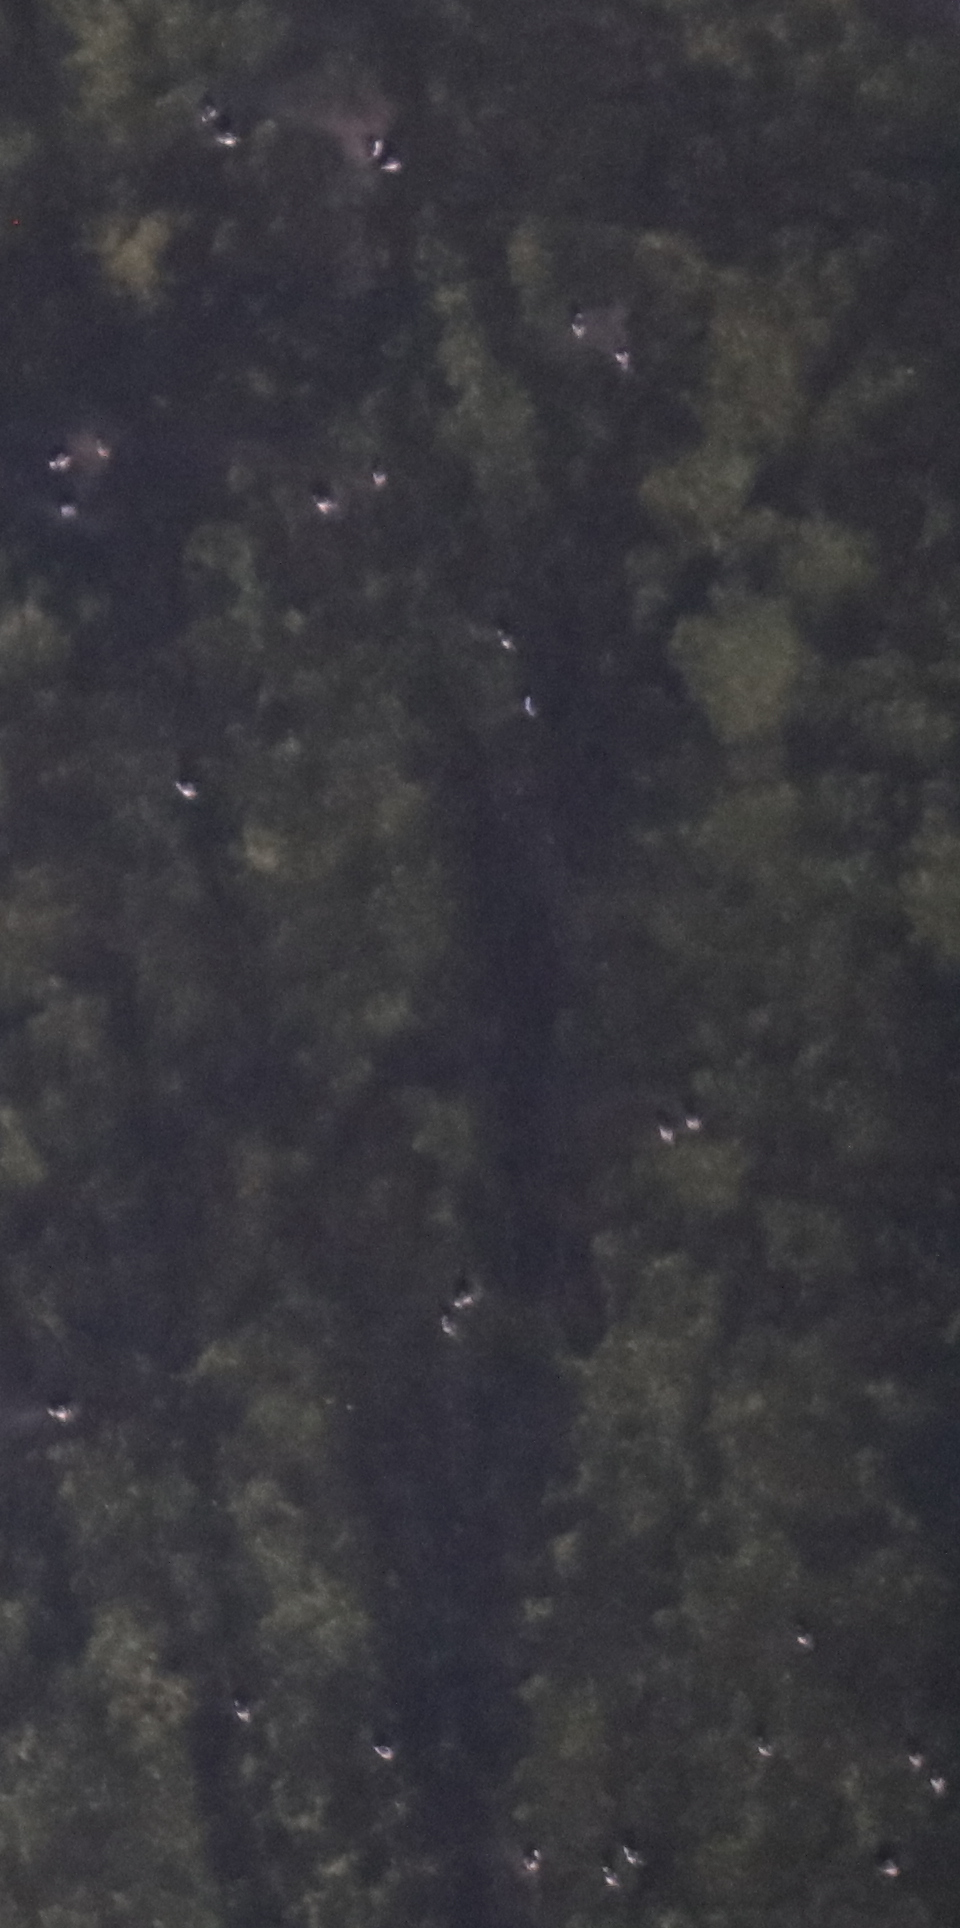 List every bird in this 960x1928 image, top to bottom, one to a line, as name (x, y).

brant (209, 110)
brant (226, 137)
brant (377, 145)
brant (395, 170)
brant (582, 336)
brant (627, 363)
brant (108, 444)
brant (60, 461)
brant (385, 466)
brant (327, 505)
brant (69, 514)
brant (500, 634)
brant (530, 696)
brant (187, 780)
brant (703, 1120)
brant (669, 1128)
brant (467, 1304)
brant (454, 1332)
brant (68, 1411)
brant (809, 1638)
brant (245, 1712)
brant (382, 1753)
brant (913, 1755)
brant (766, 1759)
brant (937, 1784)
brant (631, 1852)
brant (888, 1857)
brant (529, 1859)
brant (612, 1884)